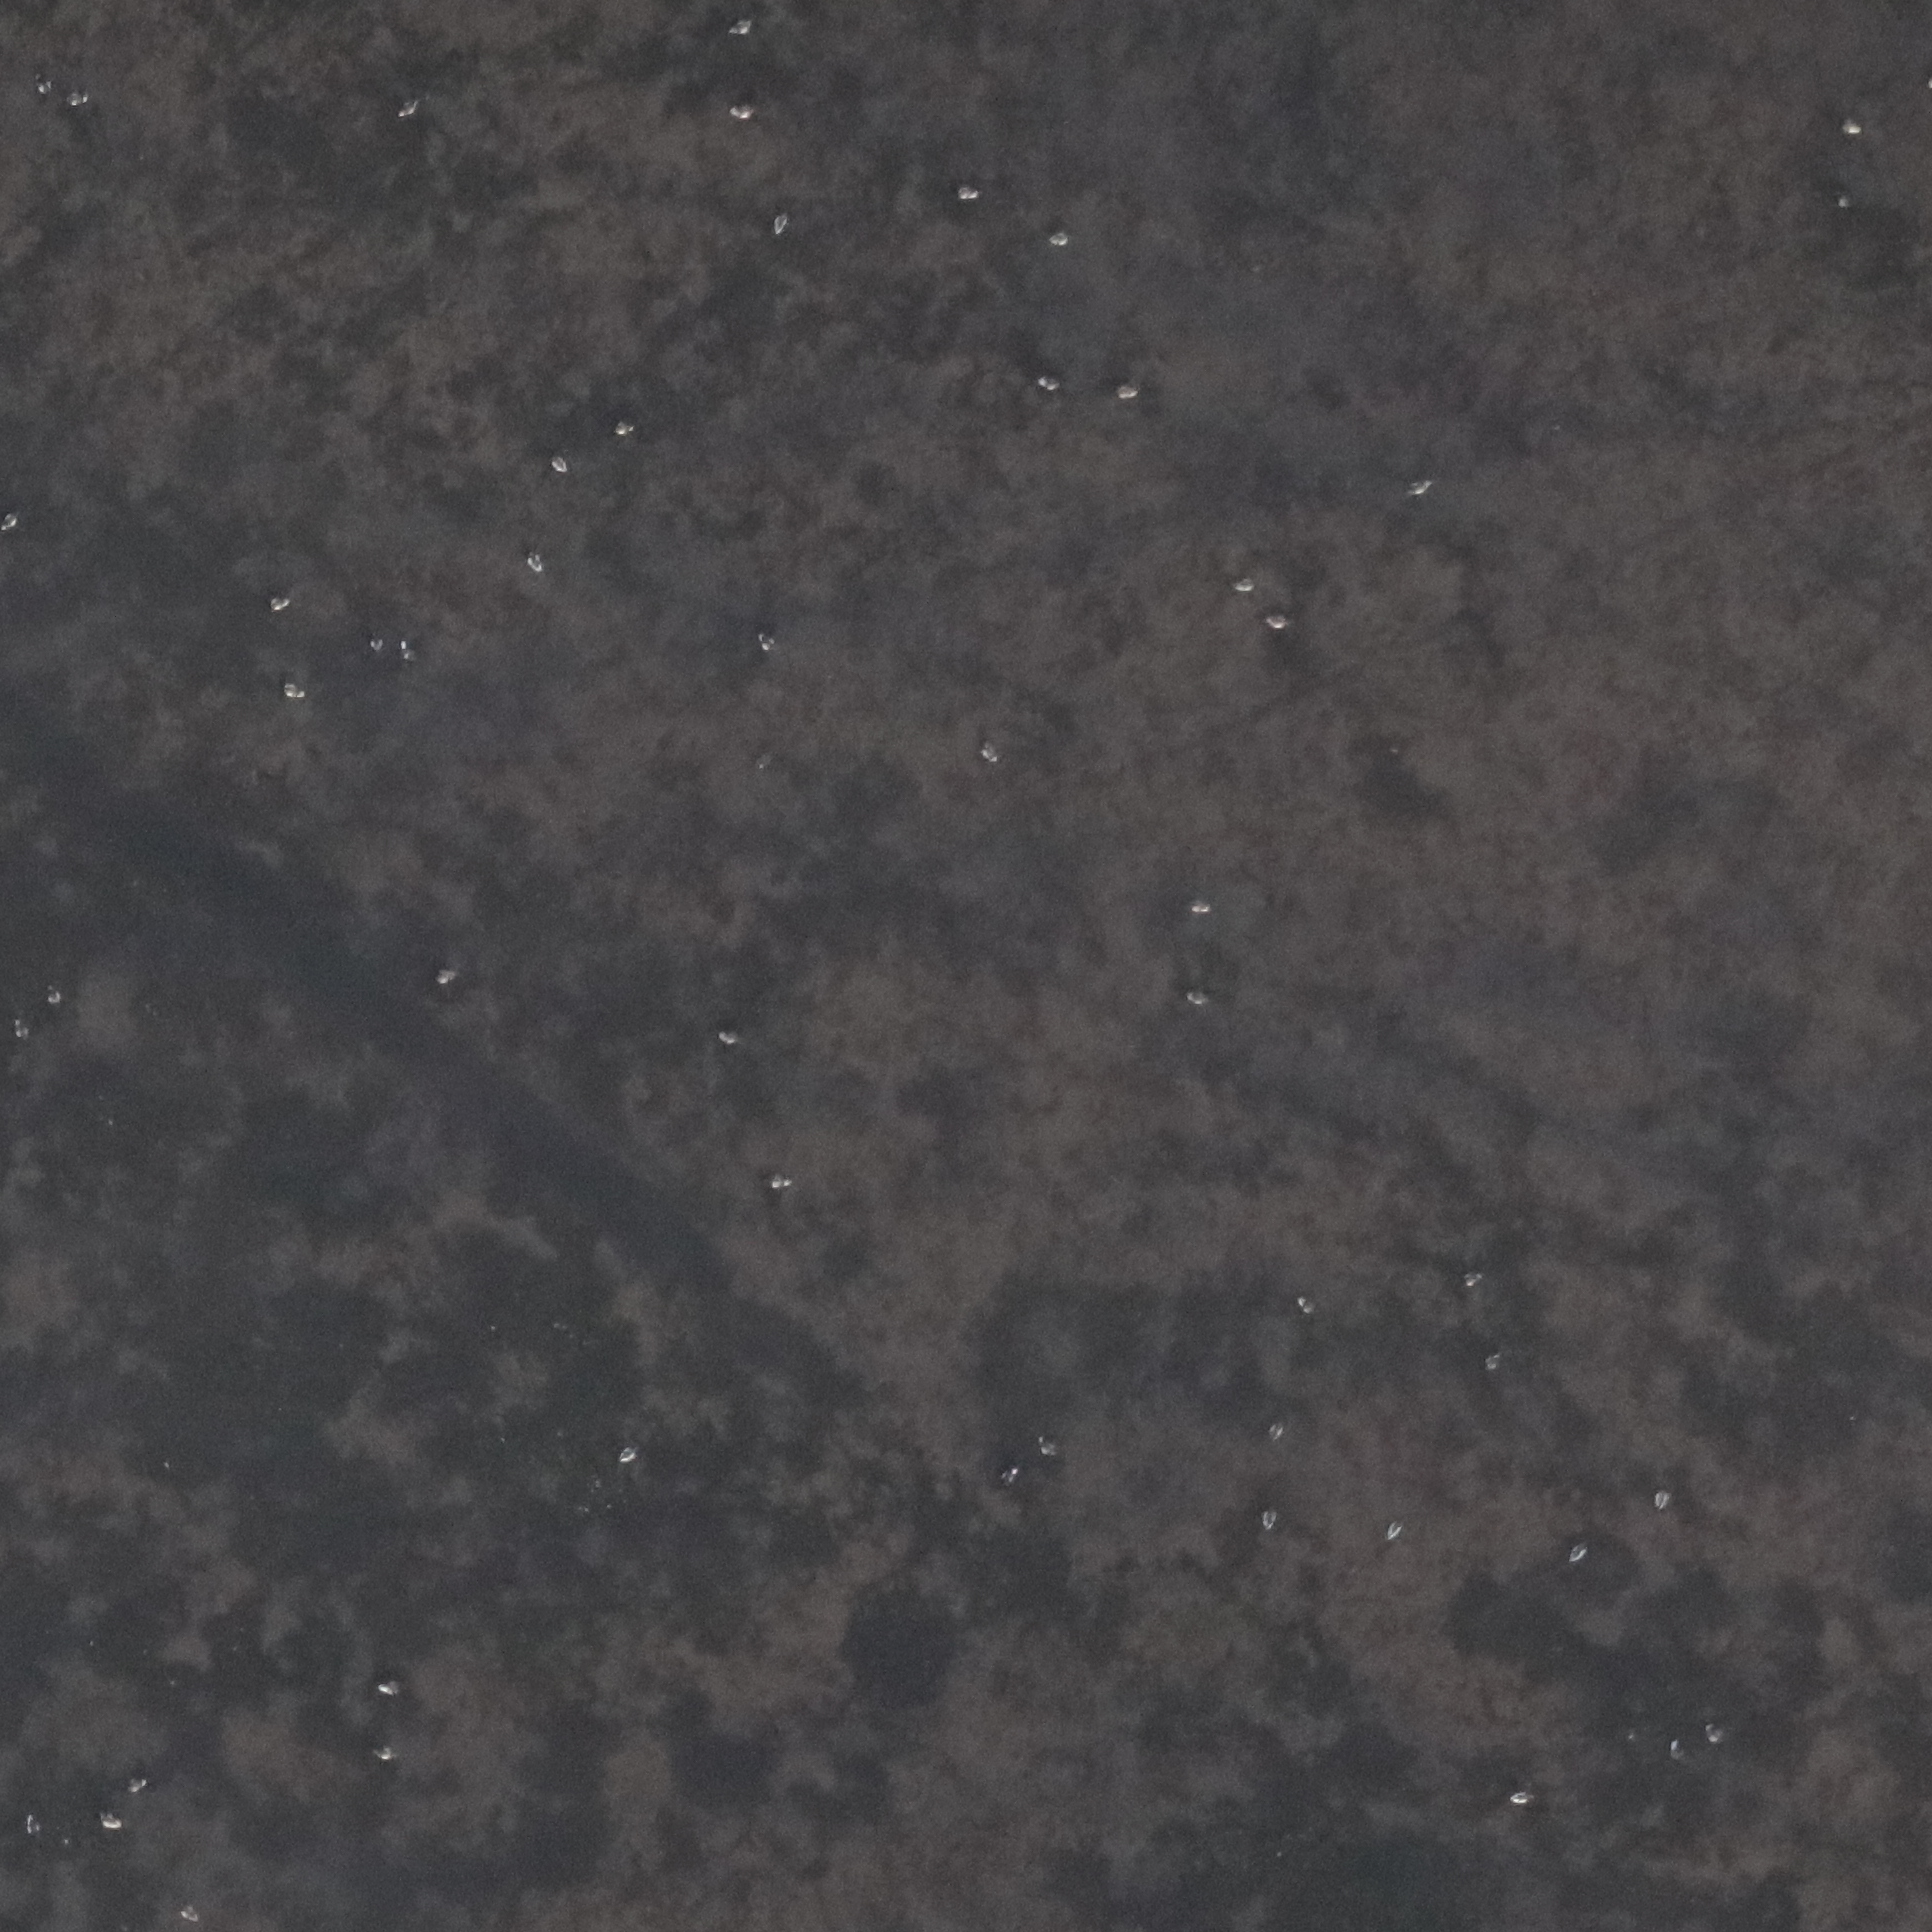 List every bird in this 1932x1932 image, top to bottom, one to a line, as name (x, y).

brant (740, 26)
brant (42, 85)
brant (76, 96)
brant (407, 108)
brant (742, 111)
brant (1851, 125)
brant (966, 193)
brant (1852, 207)
brant (781, 224)
brant (1060, 237)
brant (1049, 382)
brant (1128, 391)
brant (623, 428)
brant (562, 461)
brant (1418, 484)
brant (10, 520)
brant (536, 559)
brant (1244, 583)
brant (279, 602)
brant (1275, 620)
brant (376, 642)
brant (764, 647)
brant (410, 650)
brant (293, 691)
brant (996, 750)
brant (1199, 907)
brant (449, 976)
brant (57, 989)
brant (1189, 990)
brant (28, 1031)
brant (726, 1040)
brant (781, 1188)
brant (1475, 1274)
brant (1308, 1297)
brant (1490, 1361)
brant (1276, 1429)
brant (1040, 1451)
brant (628, 1453)
brant (1007, 1476)
brant (1660, 1502)
brant (1267, 1519)
brant (1397, 1529)
brant (1578, 1550)
brant (389, 1688)
brant (1714, 1736)
brant (384, 1752)
brant (1676, 1753)
brant (136, 1784)
brant (1519, 1799)
brant (111, 1820)
brant (33, 1826)
brant (188, 1913)